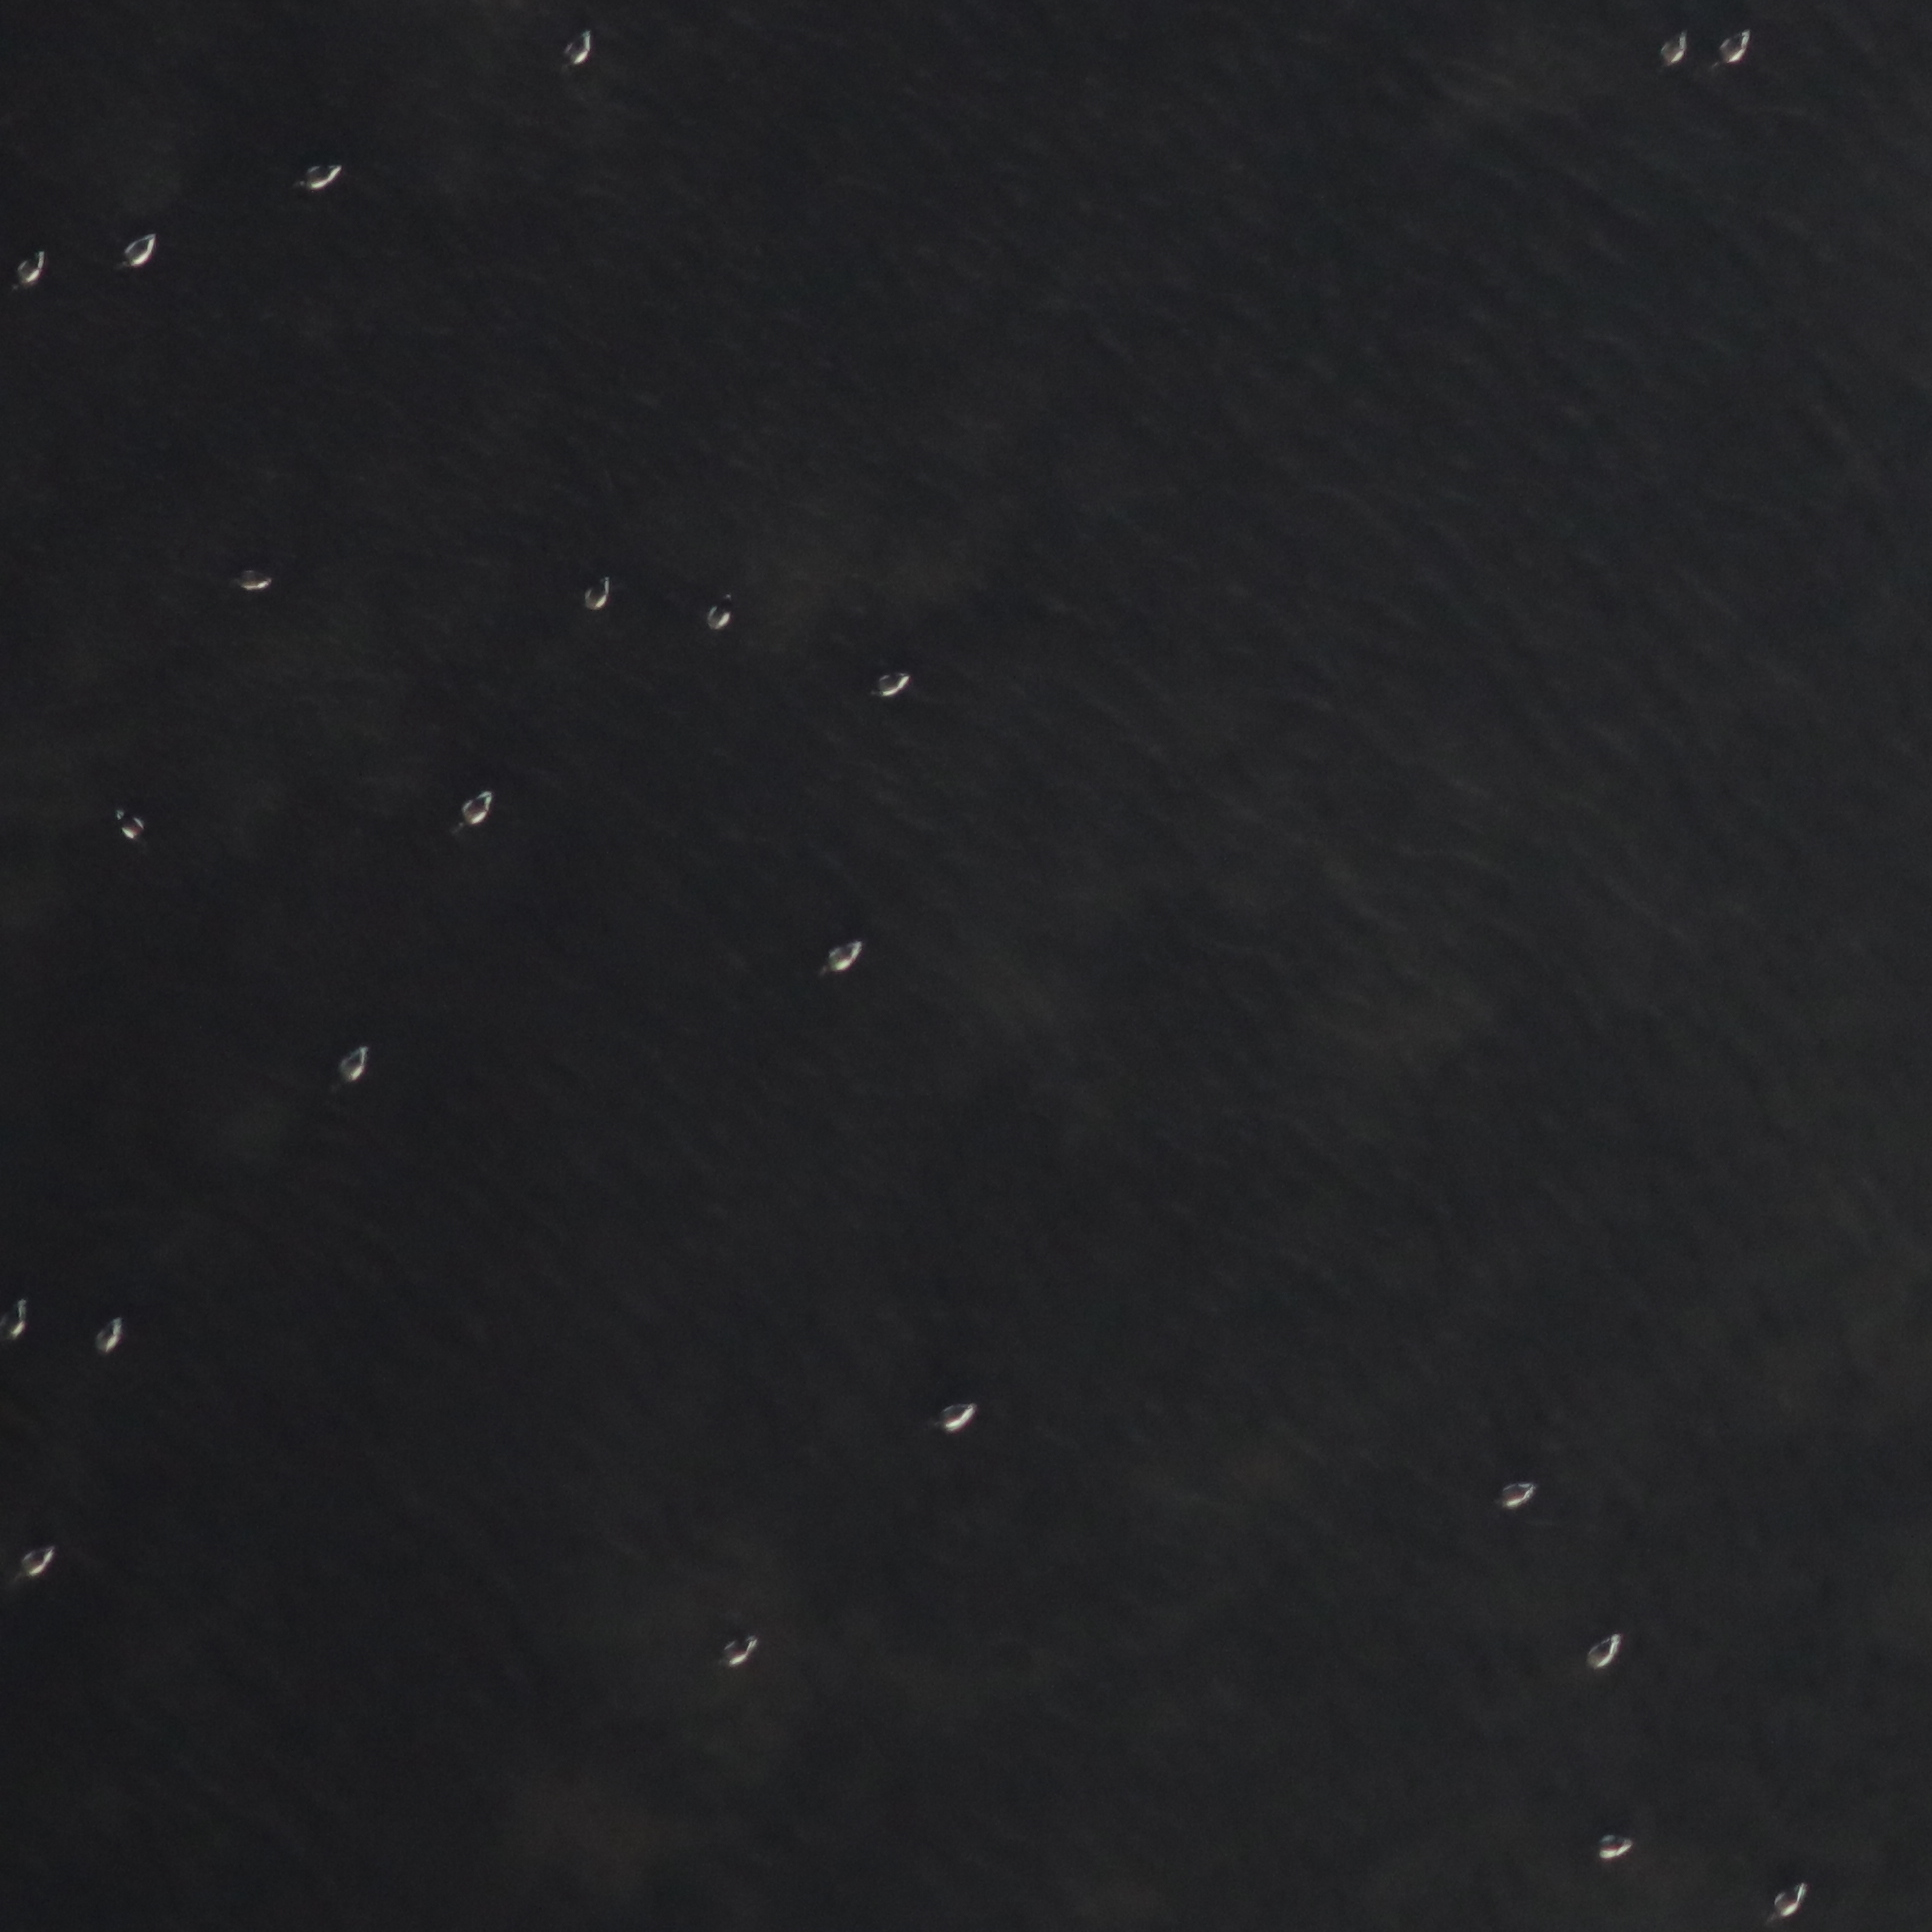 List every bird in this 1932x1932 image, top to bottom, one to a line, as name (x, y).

brant (578, 48)
brant (1730, 49)
brant (1671, 50)
brant (322, 176)
brant (138, 250)
brant (29, 265)
brant (250, 579)
brant (595, 594)
brant (717, 612)
brant (896, 689)
brant (475, 810)
brant (129, 820)
brant (841, 959)
brant (353, 1066)
brant (18, 1321)
brant (114, 1334)
brant (956, 1417)
brant (1516, 1495)
brant (39, 1560)
brant (1598, 1645)
brant (742, 1647)
brant (1606, 1844)
brant (1785, 1903)